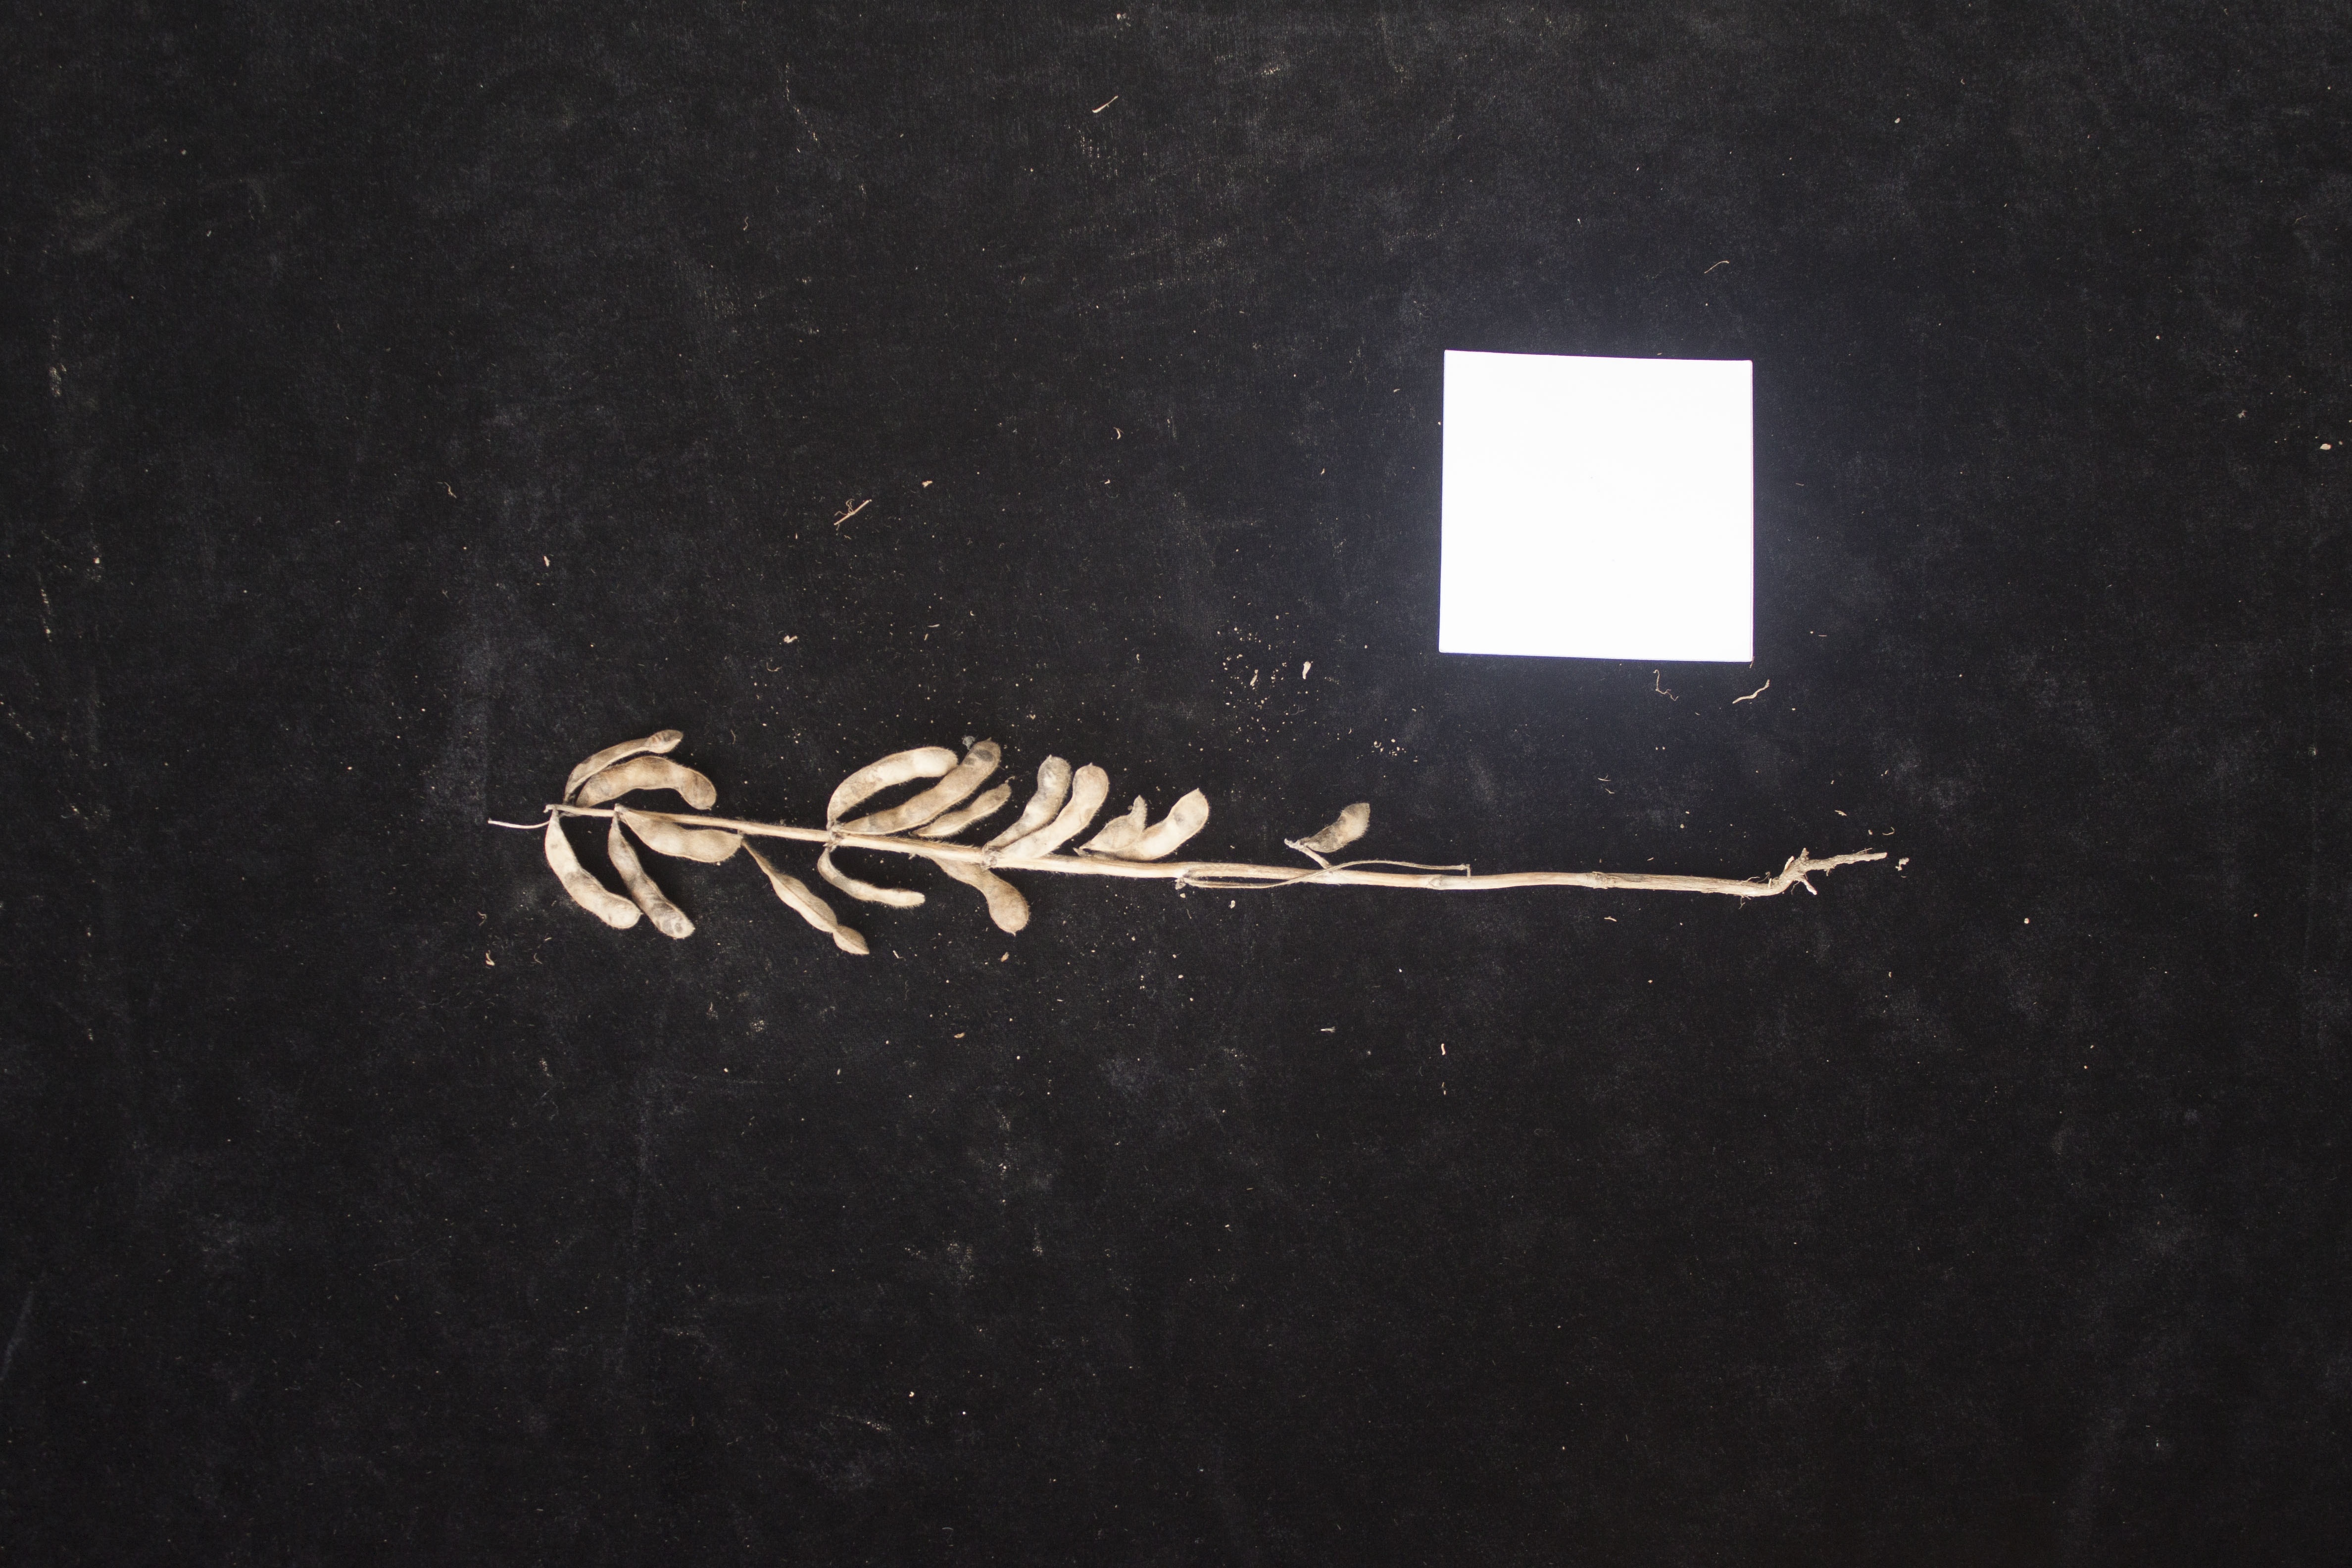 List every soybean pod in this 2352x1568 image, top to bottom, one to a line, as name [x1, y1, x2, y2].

soybean pod [563, 730, 685, 803]
soybean pod [834, 741, 1001, 834]
soybean pod [827, 748, 958, 827]
soybean pod [982, 756, 1072, 851]
soybean pod [578, 758, 717, 810]
soybean pod [999, 764, 1110, 861]
soybean pod [915, 784, 1010, 837]
soybean pod [1112, 790, 1210, 862]
soybean pod [1079, 797, 1148, 853]
soybean pod [1296, 803, 1371, 854]
soybean pod [546, 813, 638, 931]
soybean pod [618, 814, 743, 864]
soybean pod [610, 816, 694, 938]
soybean pod [748, 850, 869, 957]
soybean pod [818, 850, 924, 909]
soybean pod [931, 859, 1029, 935]